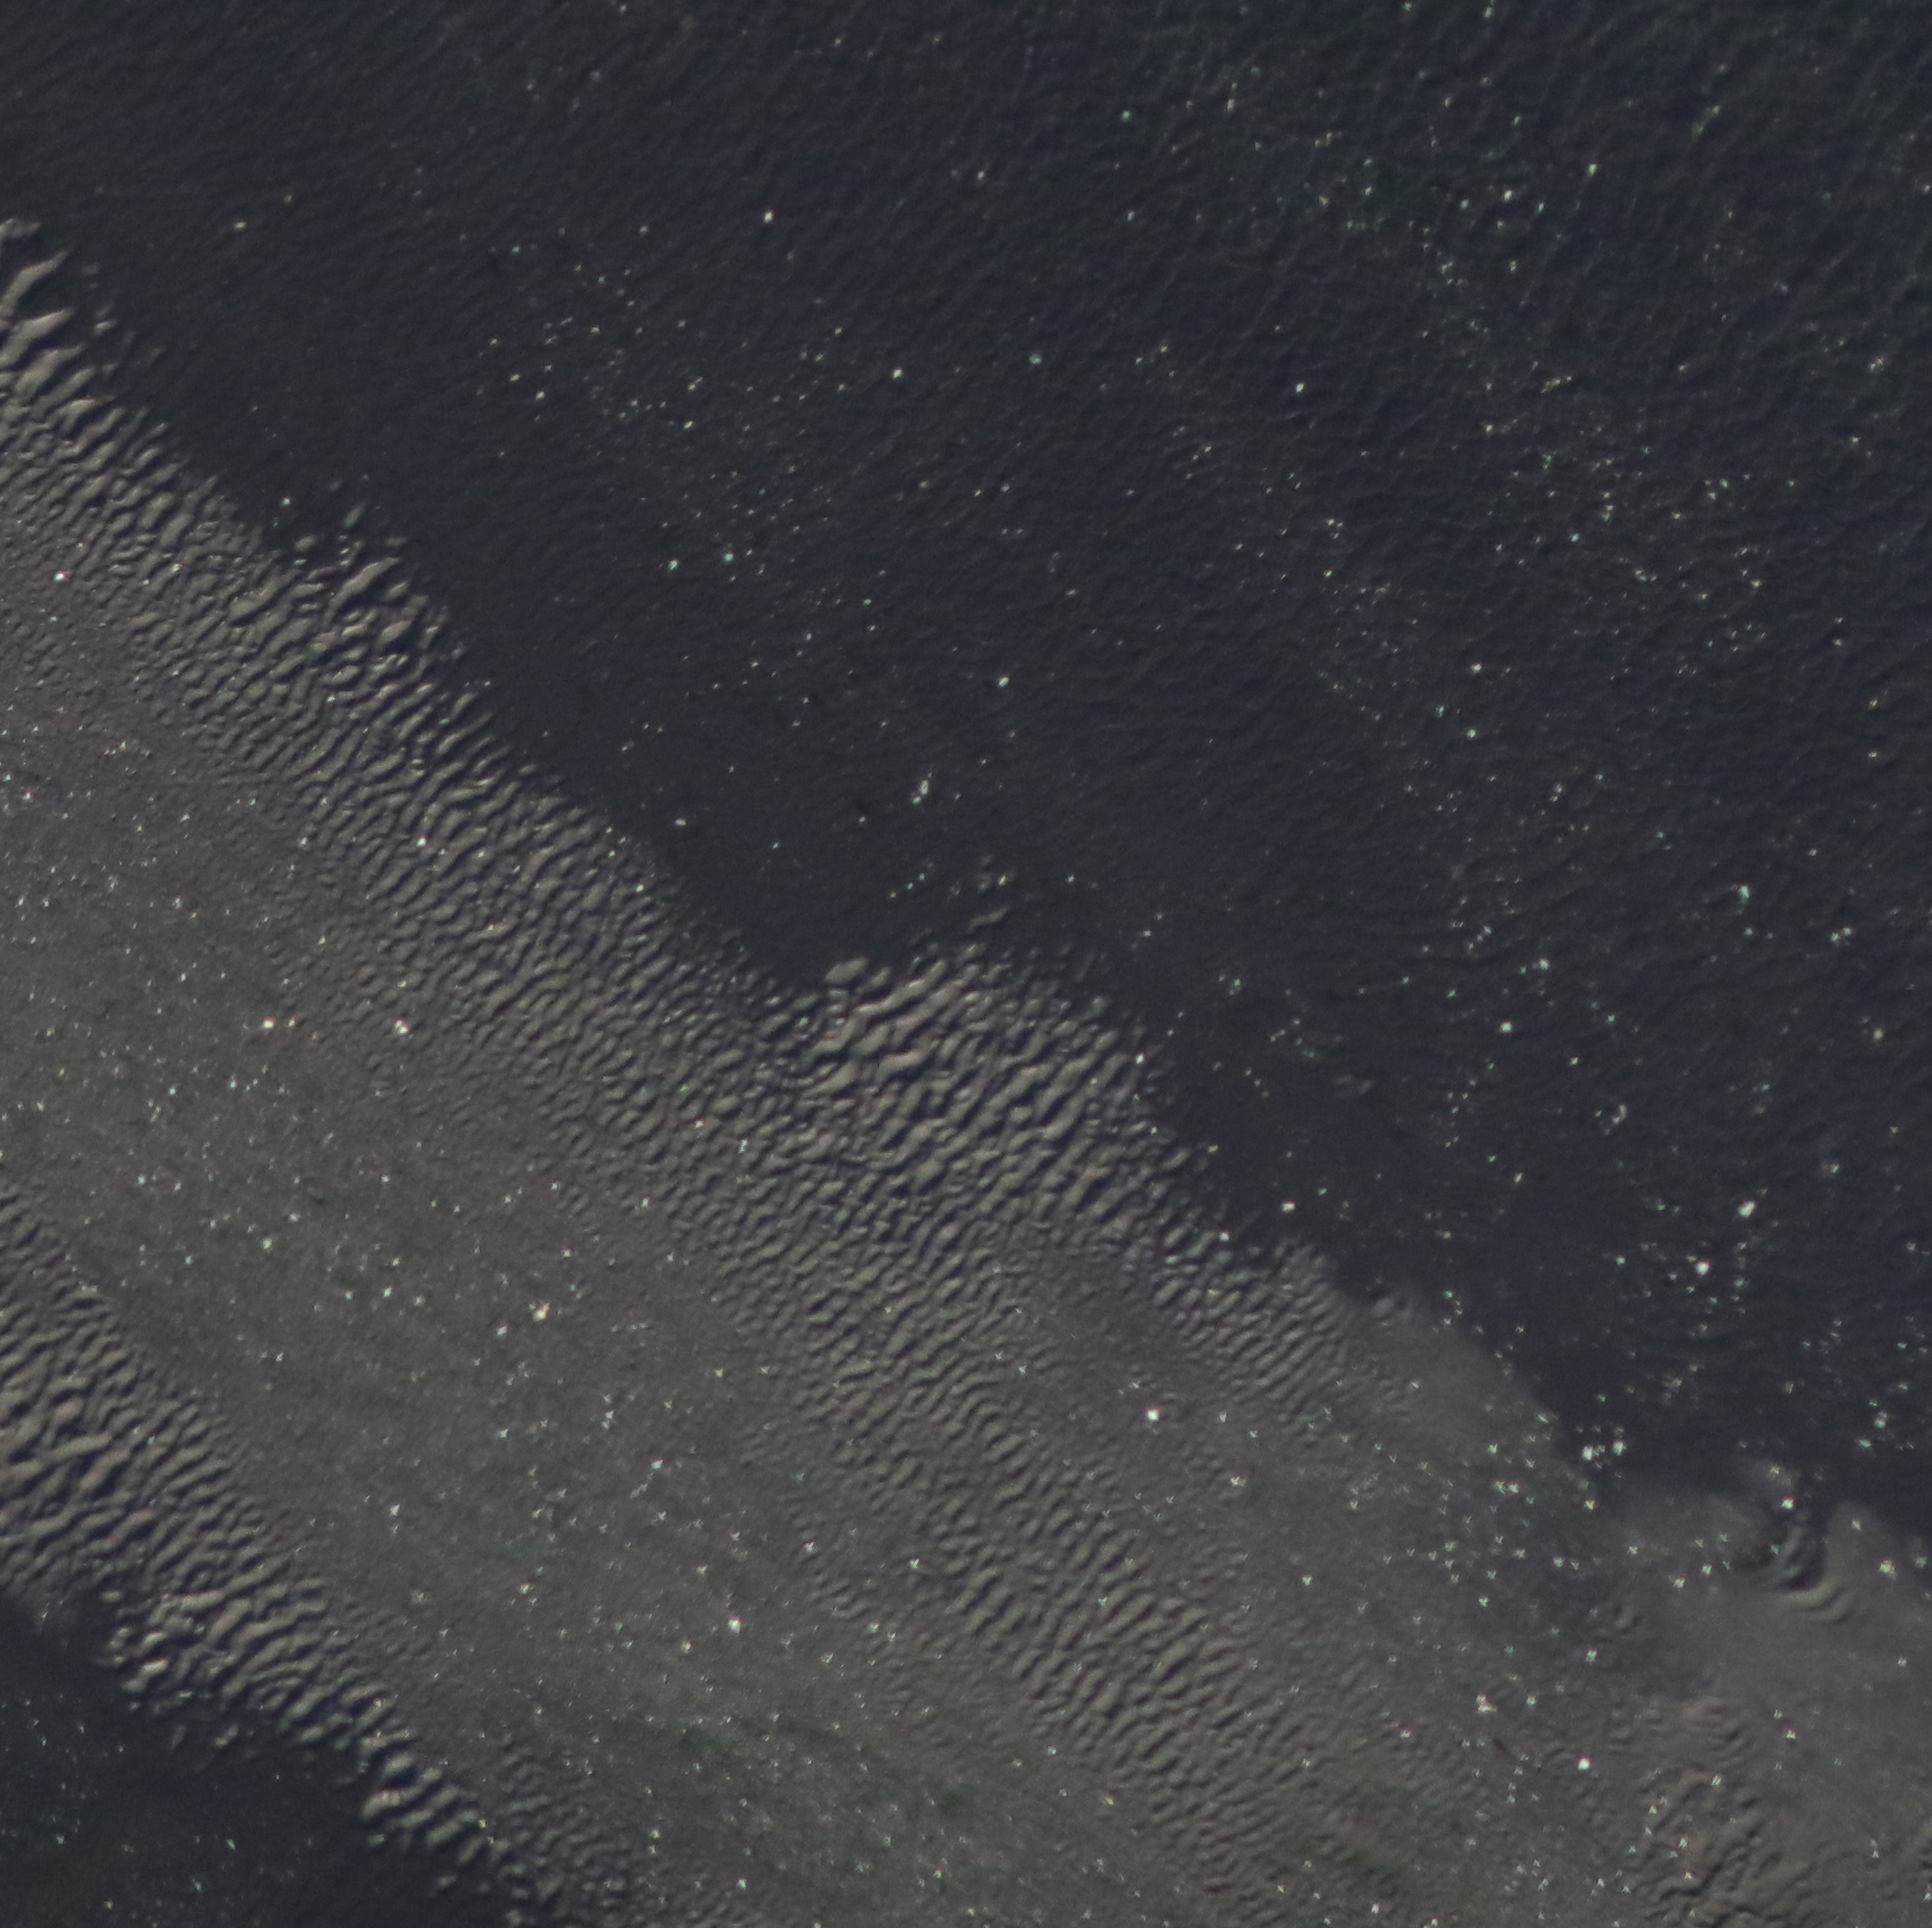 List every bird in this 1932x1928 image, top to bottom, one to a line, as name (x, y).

None